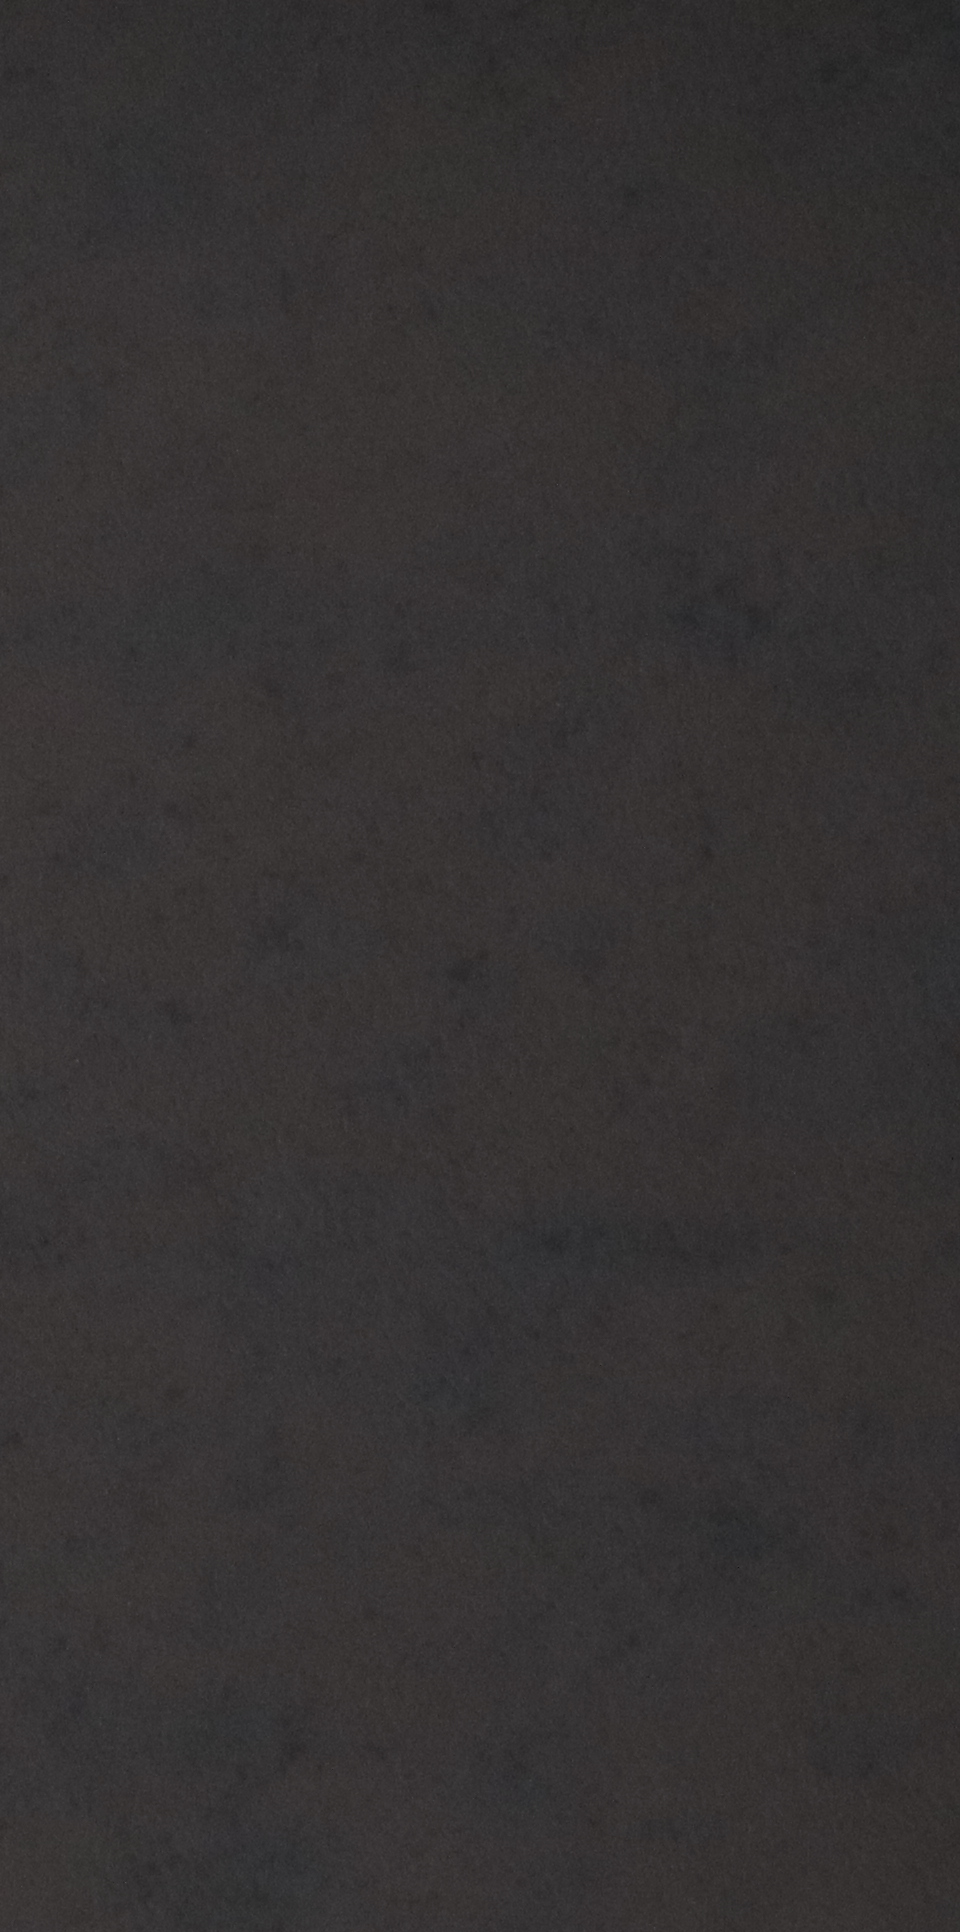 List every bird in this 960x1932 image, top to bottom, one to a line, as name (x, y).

None